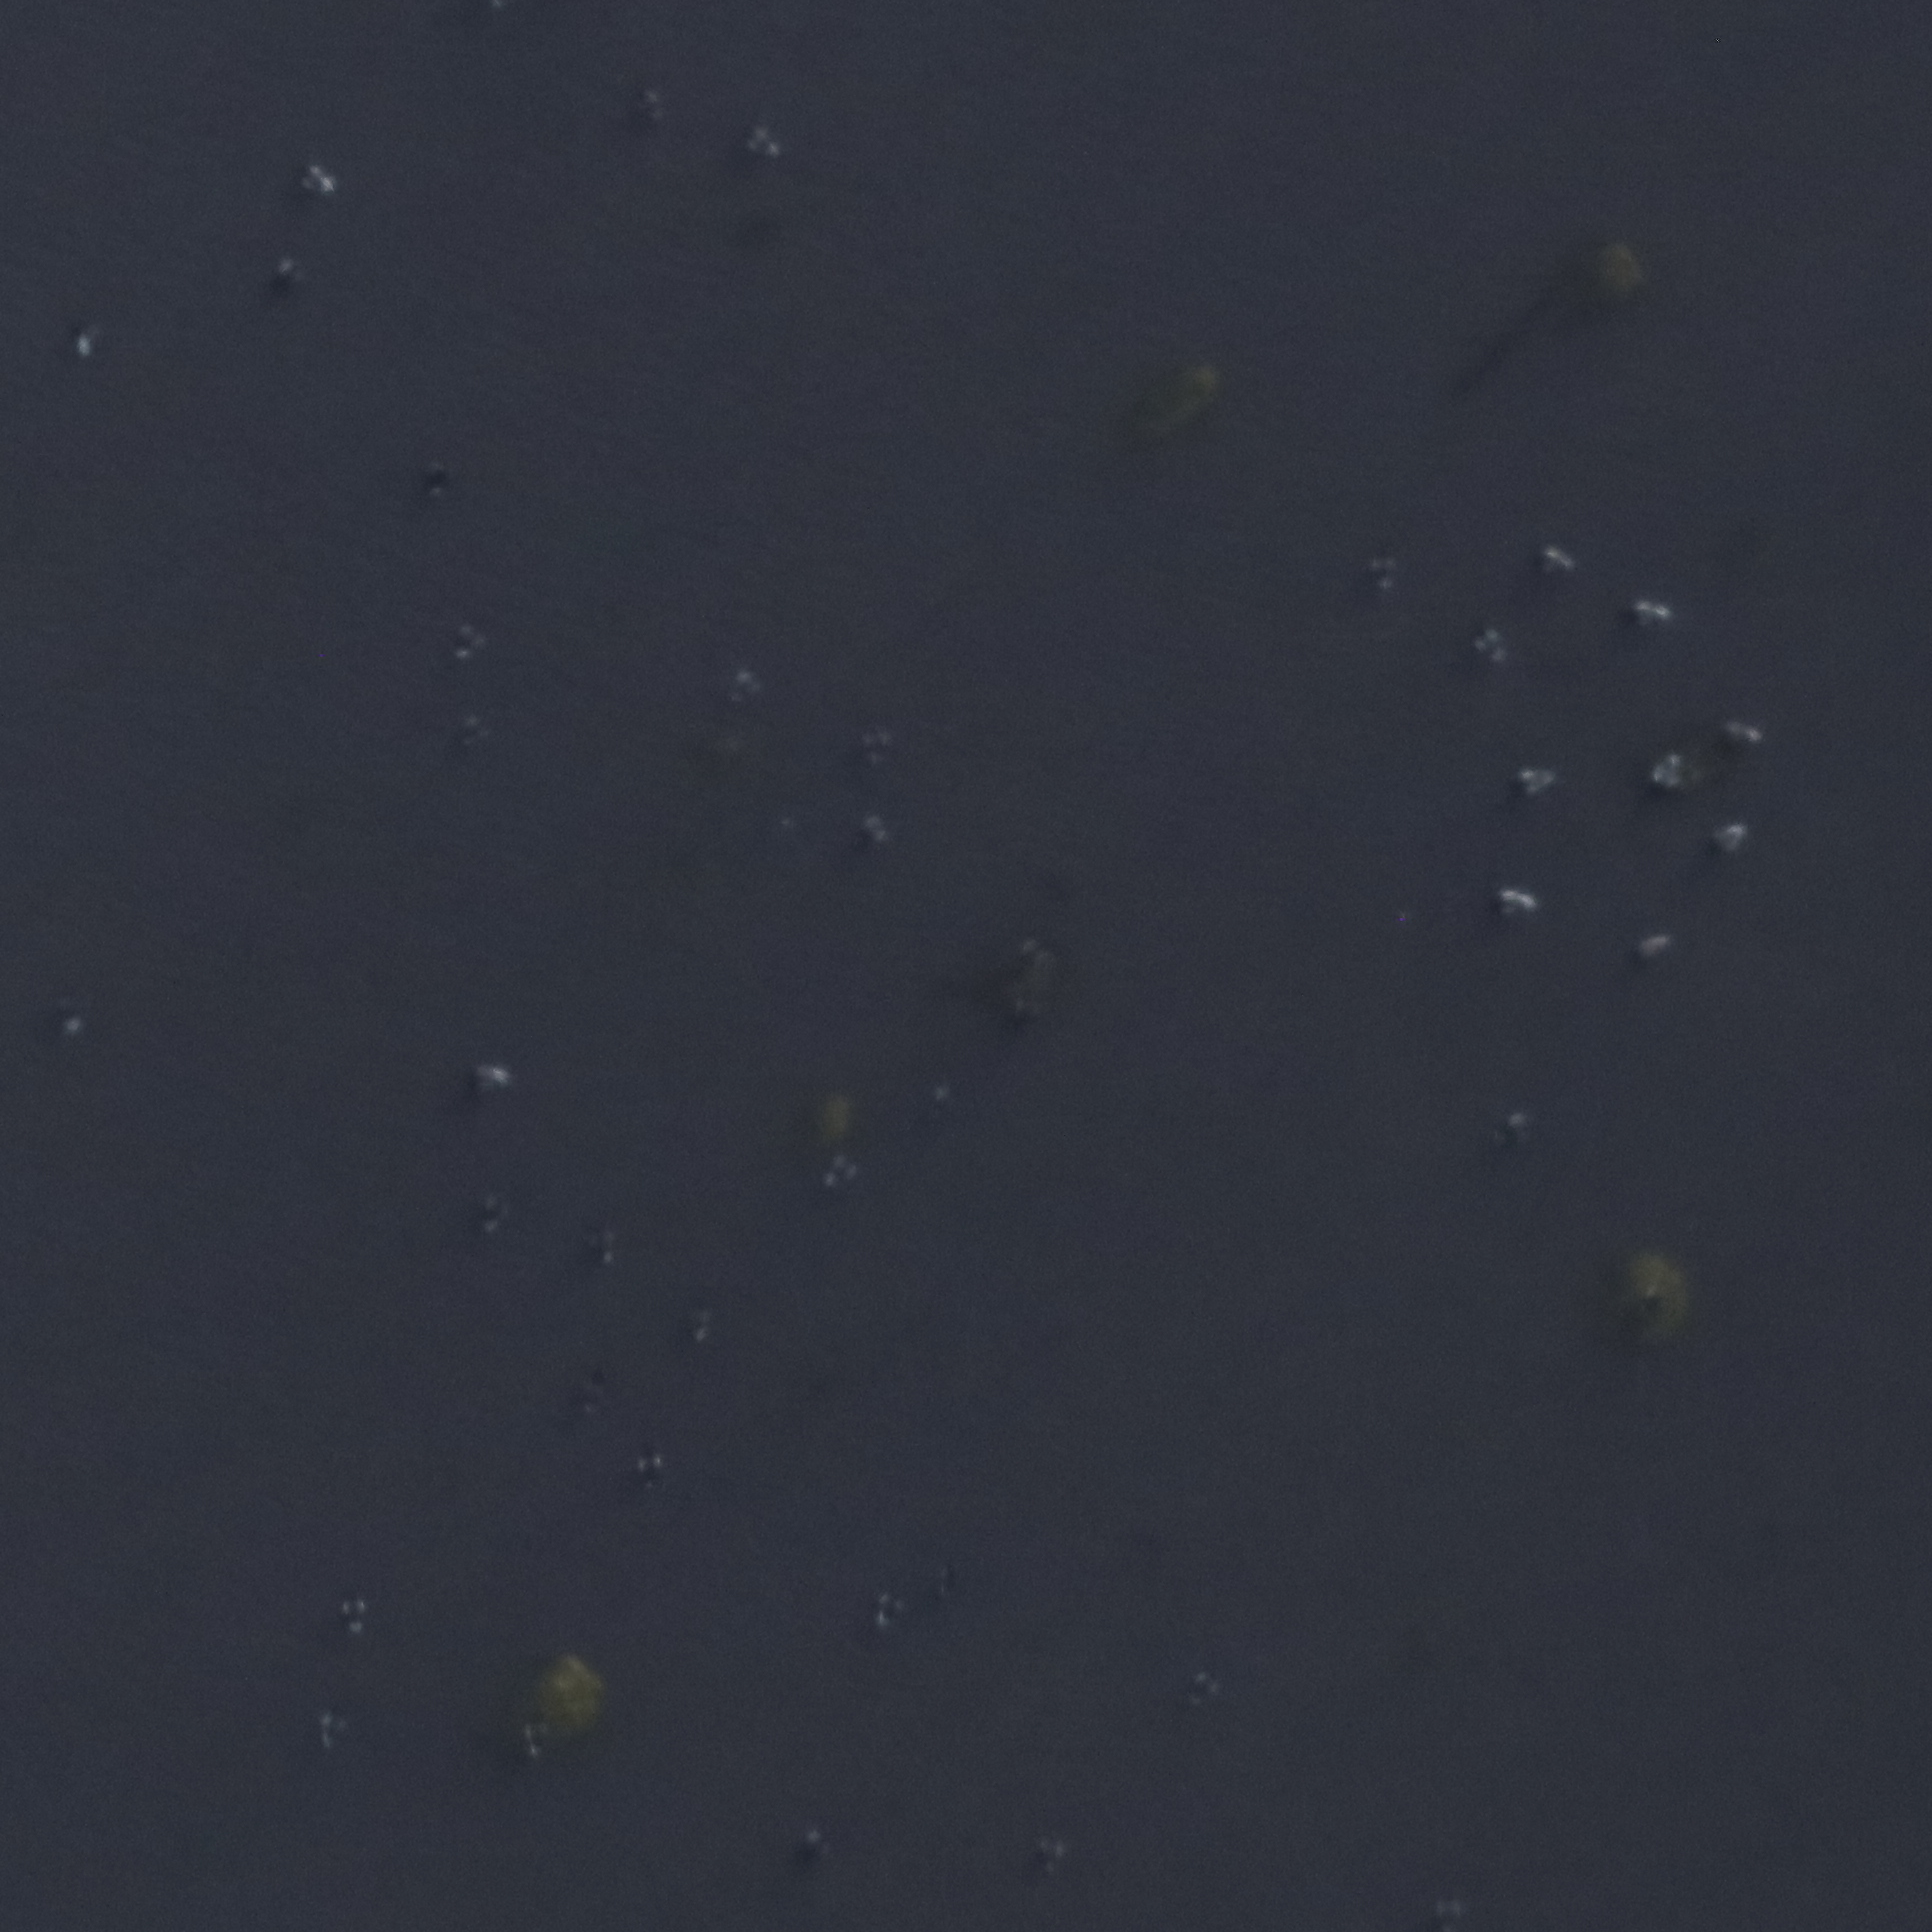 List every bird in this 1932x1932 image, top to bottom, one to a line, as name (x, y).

brant (651, 109)
brant (762, 142)
brant (315, 180)
brant (292, 278)
brant (89, 337)
brant (436, 478)
brant (1554, 560)
brant (1382, 569)
brant (1651, 616)
brant (464, 638)
brant (1487, 641)
brant (753, 689)
brant (469, 733)
brant (1741, 733)
brant (872, 742)
brant (1670, 772)
brant (1534, 776)
brant (870, 835)
brant (1732, 839)
brant (1515, 902)
brant (1659, 945)
brant (66, 1010)
brant (490, 1075)
brant (947, 1103)
brant (1508, 1128)
brant (842, 1171)
brant (499, 1213)
brant (602, 1242)
brant (700, 1321)
brant (595, 1396)
brant (652, 1468)
brant (951, 1580)
brant (891, 1611)
brant (356, 1615)
brant (1205, 1687)
brant (331, 1725)
brant (533, 1738)
brant (814, 1850)
brant (1045, 1852)
brant (1452, 1916)